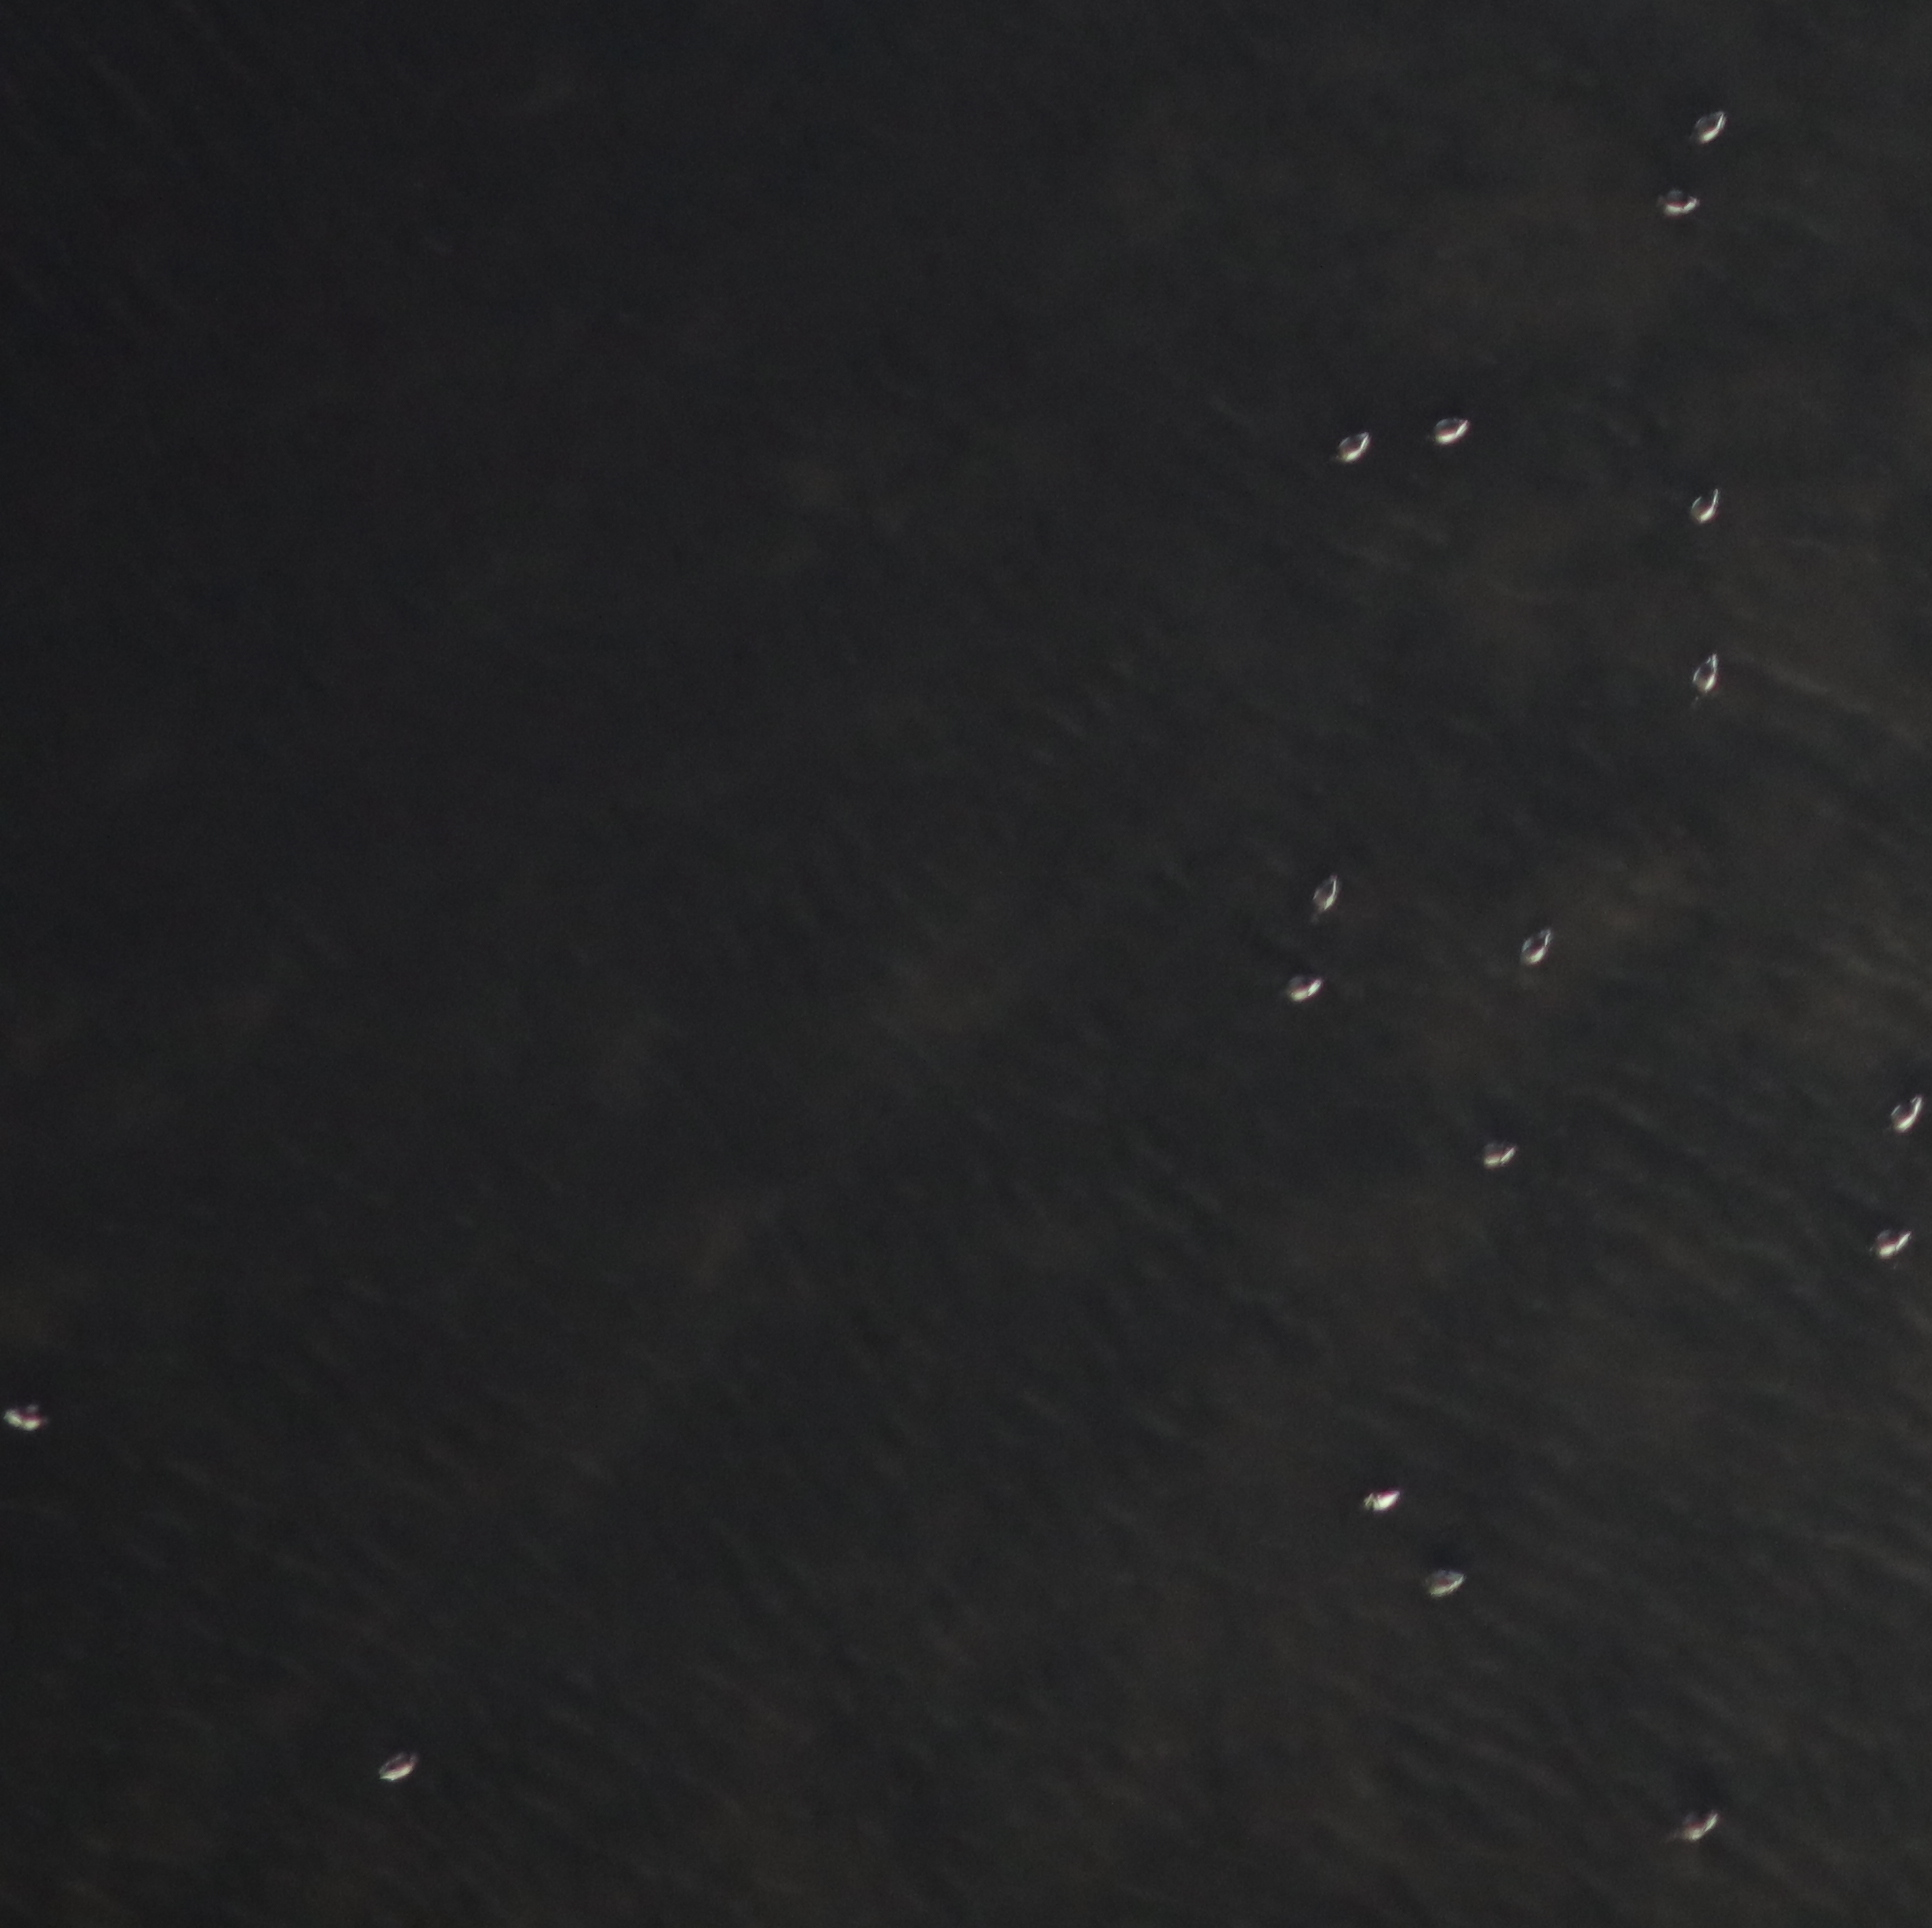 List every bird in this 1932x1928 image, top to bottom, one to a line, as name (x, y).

brant (1704, 126)
brant (1668, 193)
brant (1456, 425)
brant (1347, 443)
brant (1702, 506)
brant (1704, 677)
brant (1324, 896)
brant (1536, 952)
brant (1303, 982)
brant (1903, 1114)
brant (1496, 1154)
brant (1889, 1250)
brant (31, 1411)
brant (1380, 1498)
brant (1438, 1579)
brant (401, 1766)
brant (1696, 1825)